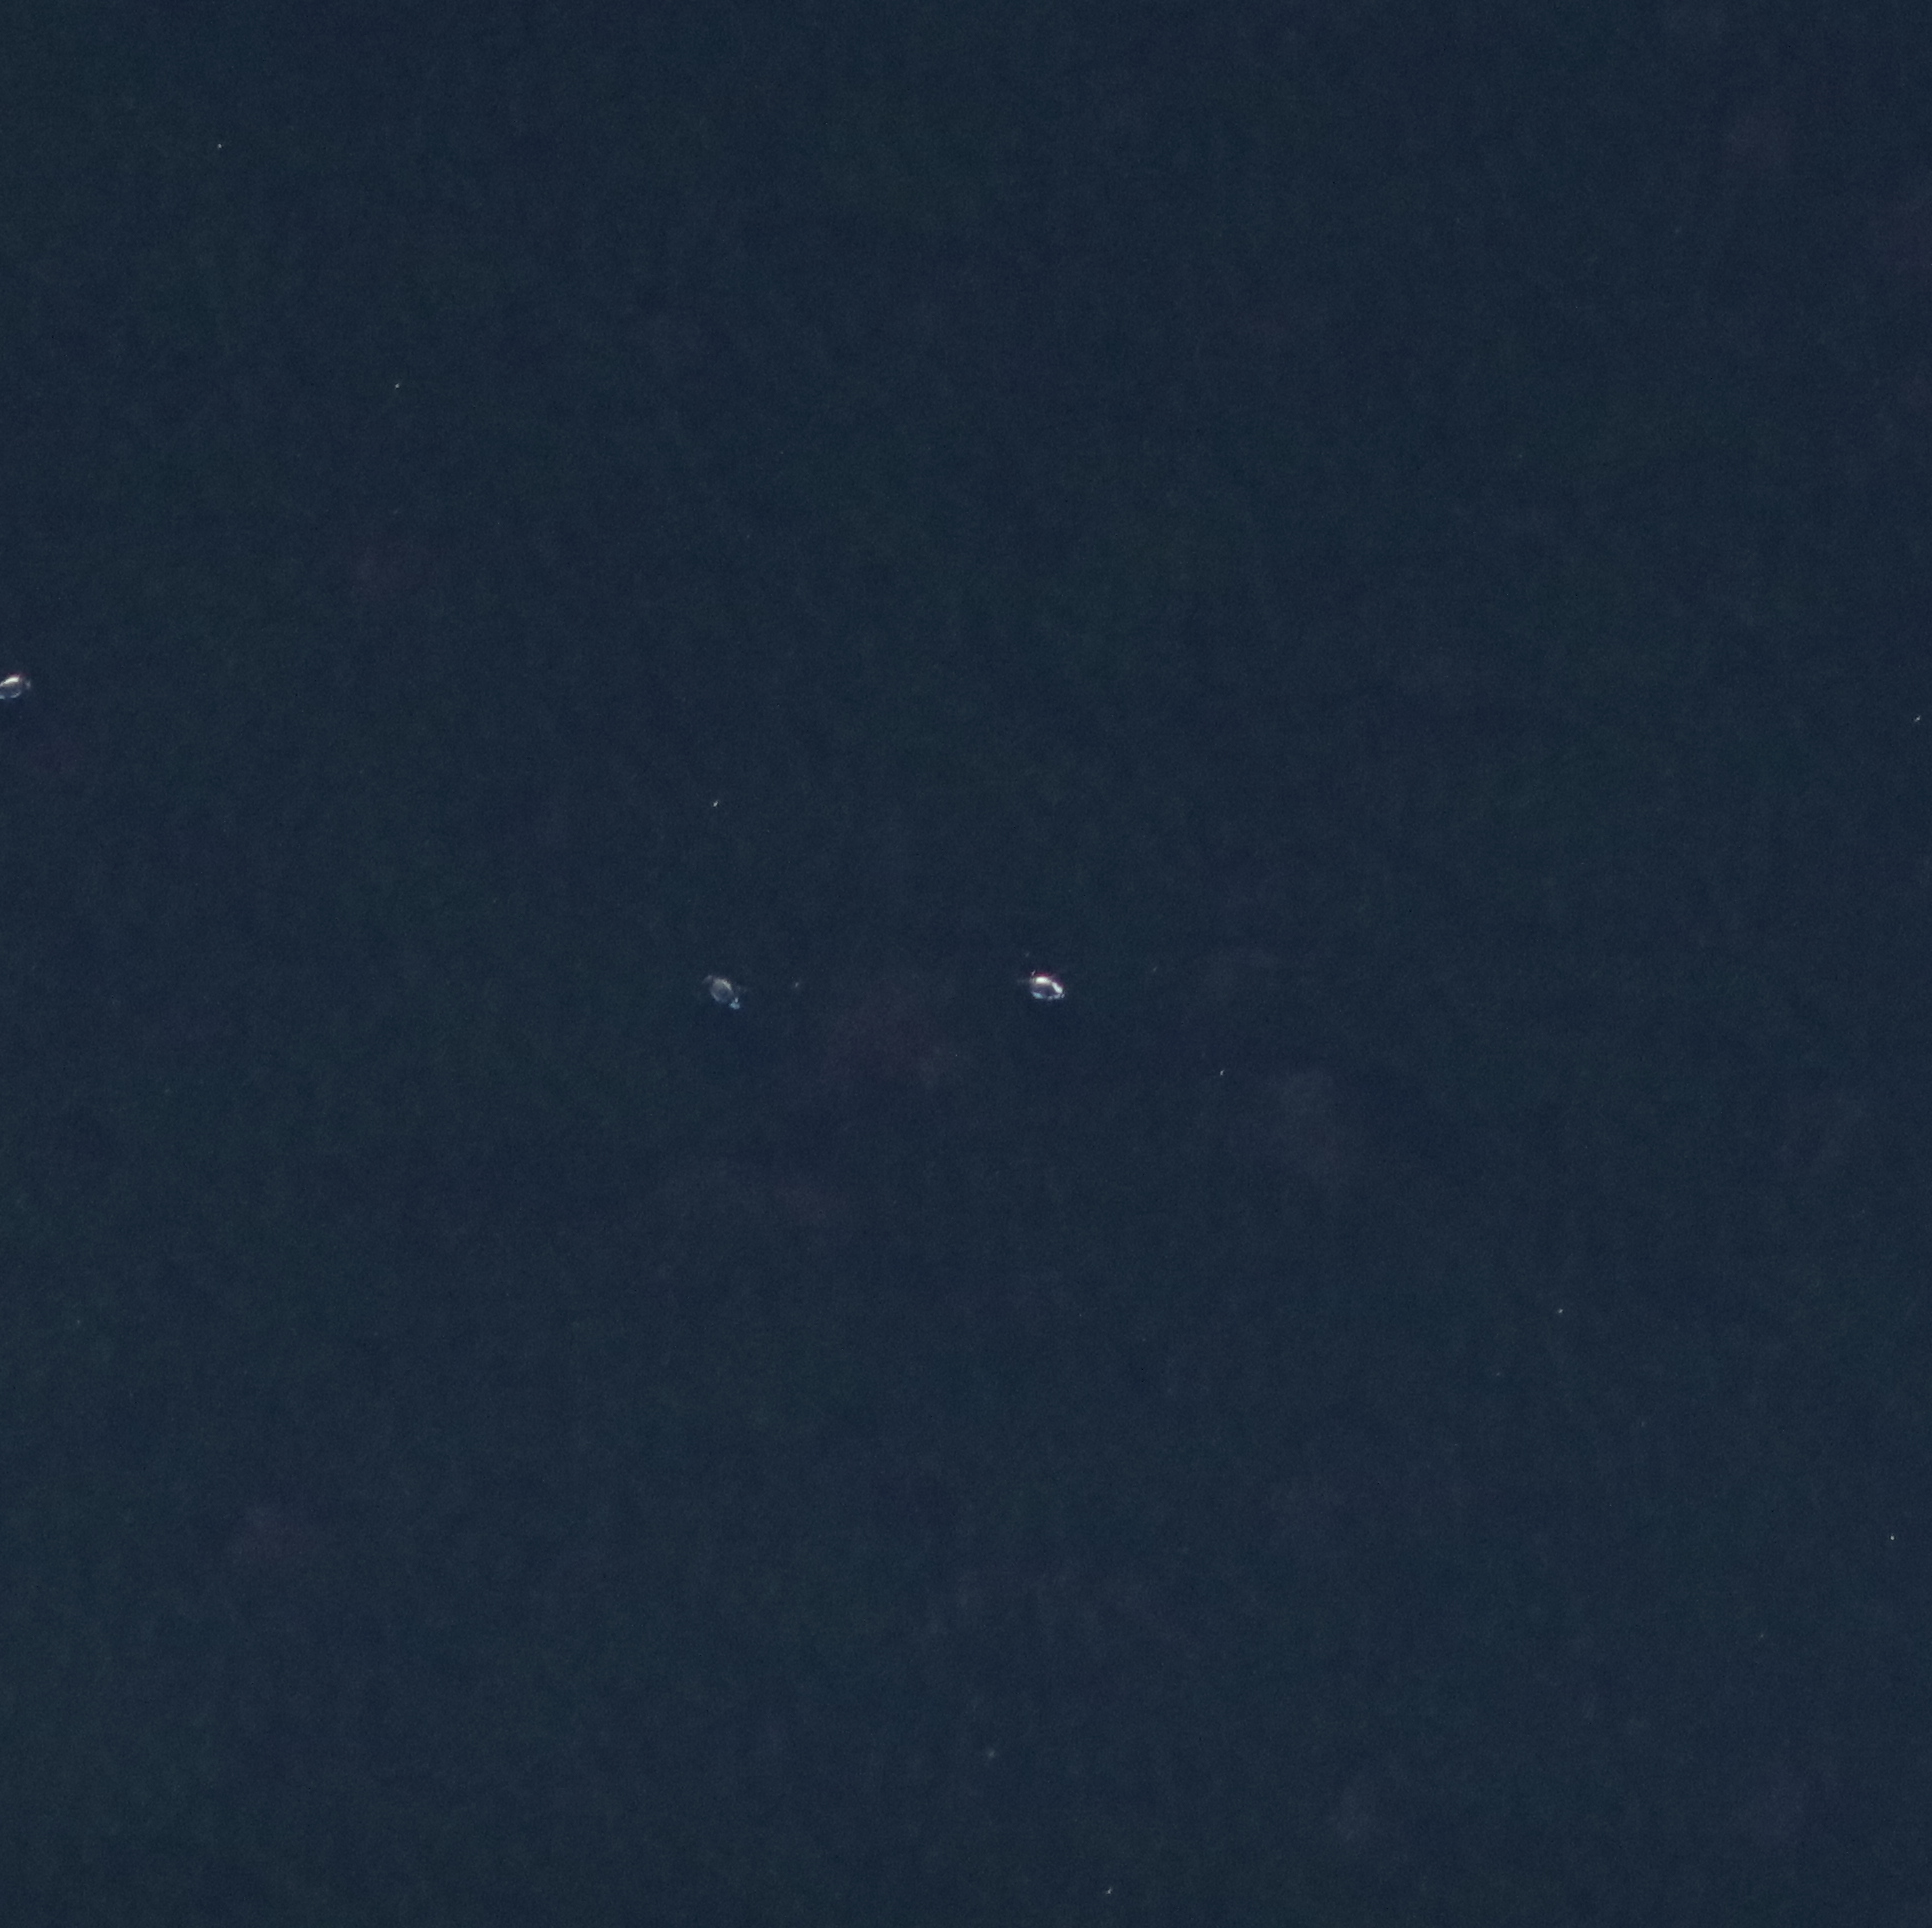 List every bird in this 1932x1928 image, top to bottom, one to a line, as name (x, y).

brant (11, 688)
brant (1043, 987)
brant (719, 991)